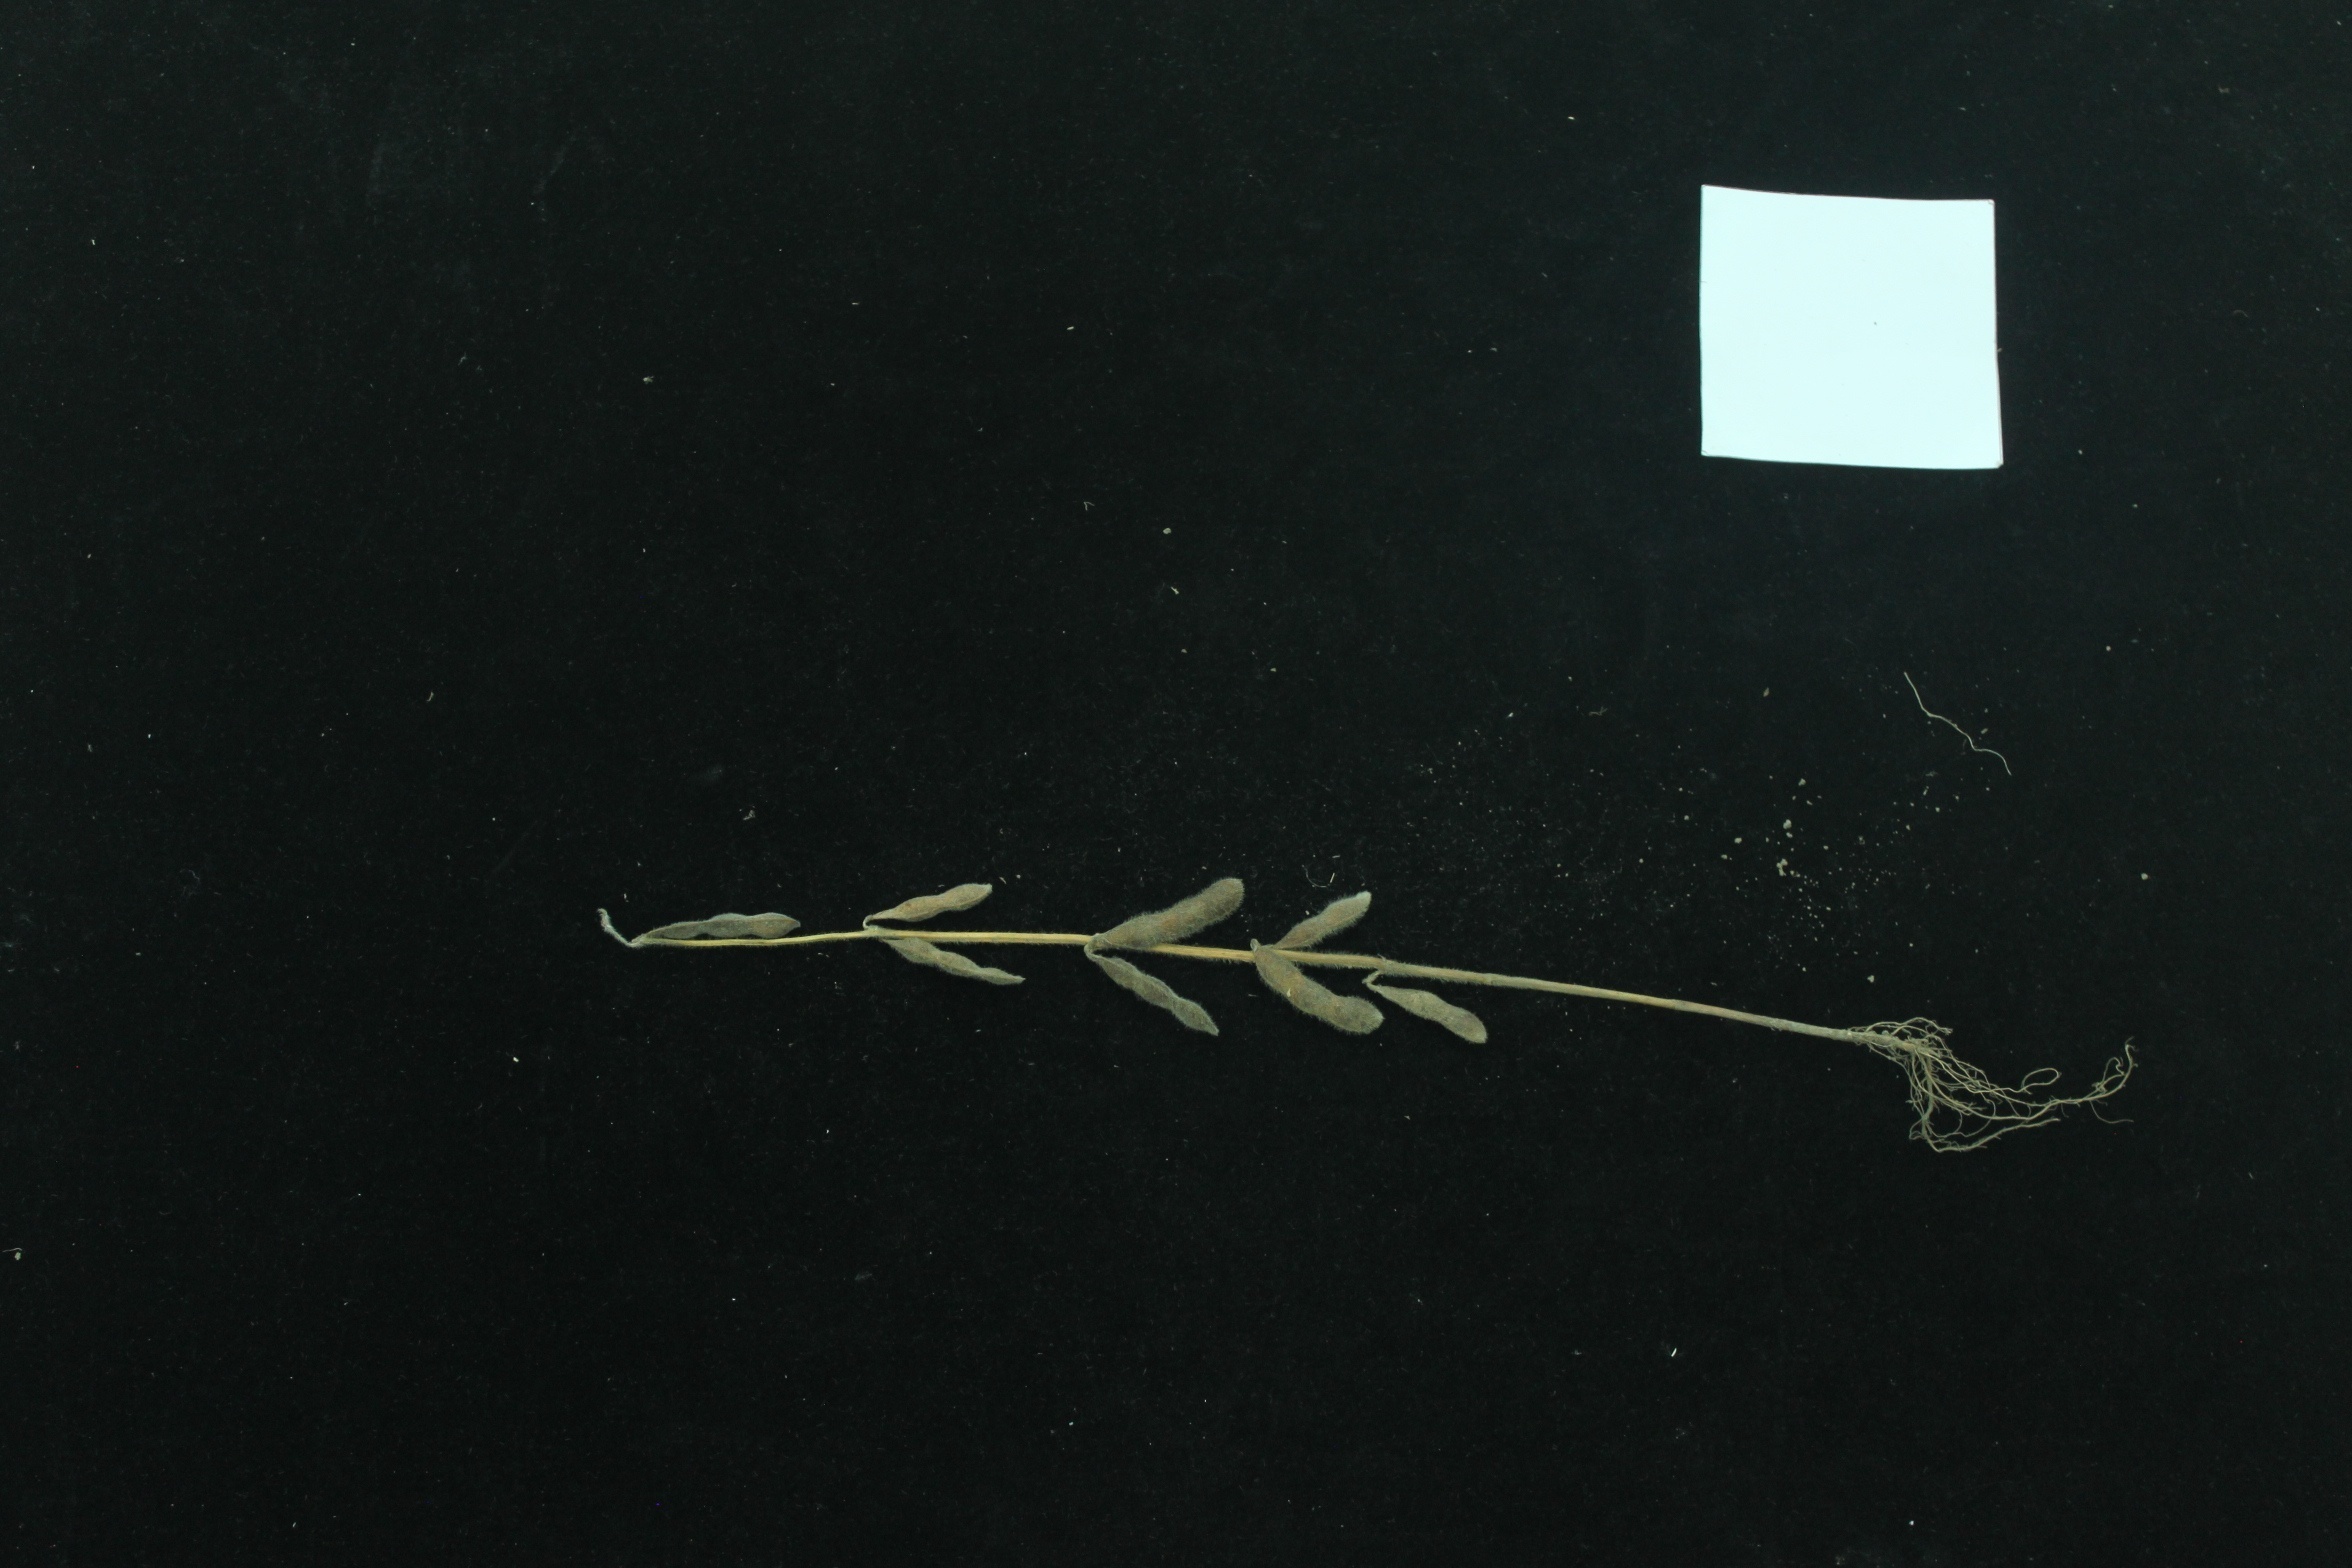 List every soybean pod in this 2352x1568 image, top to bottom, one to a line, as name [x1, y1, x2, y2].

soybean pod [1097, 877, 1244, 947]
soybean pod [866, 882, 992, 920]
soybean pod [1271, 890, 1370, 947]
soybean pod [649, 912, 800, 938]
soybean pod [882, 938, 1024, 984]
soybean pod [1254, 945, 1382, 1032]
soybean pod [1088, 955, 1219, 1033]
soybean pod [1369, 984, 1487, 1042]